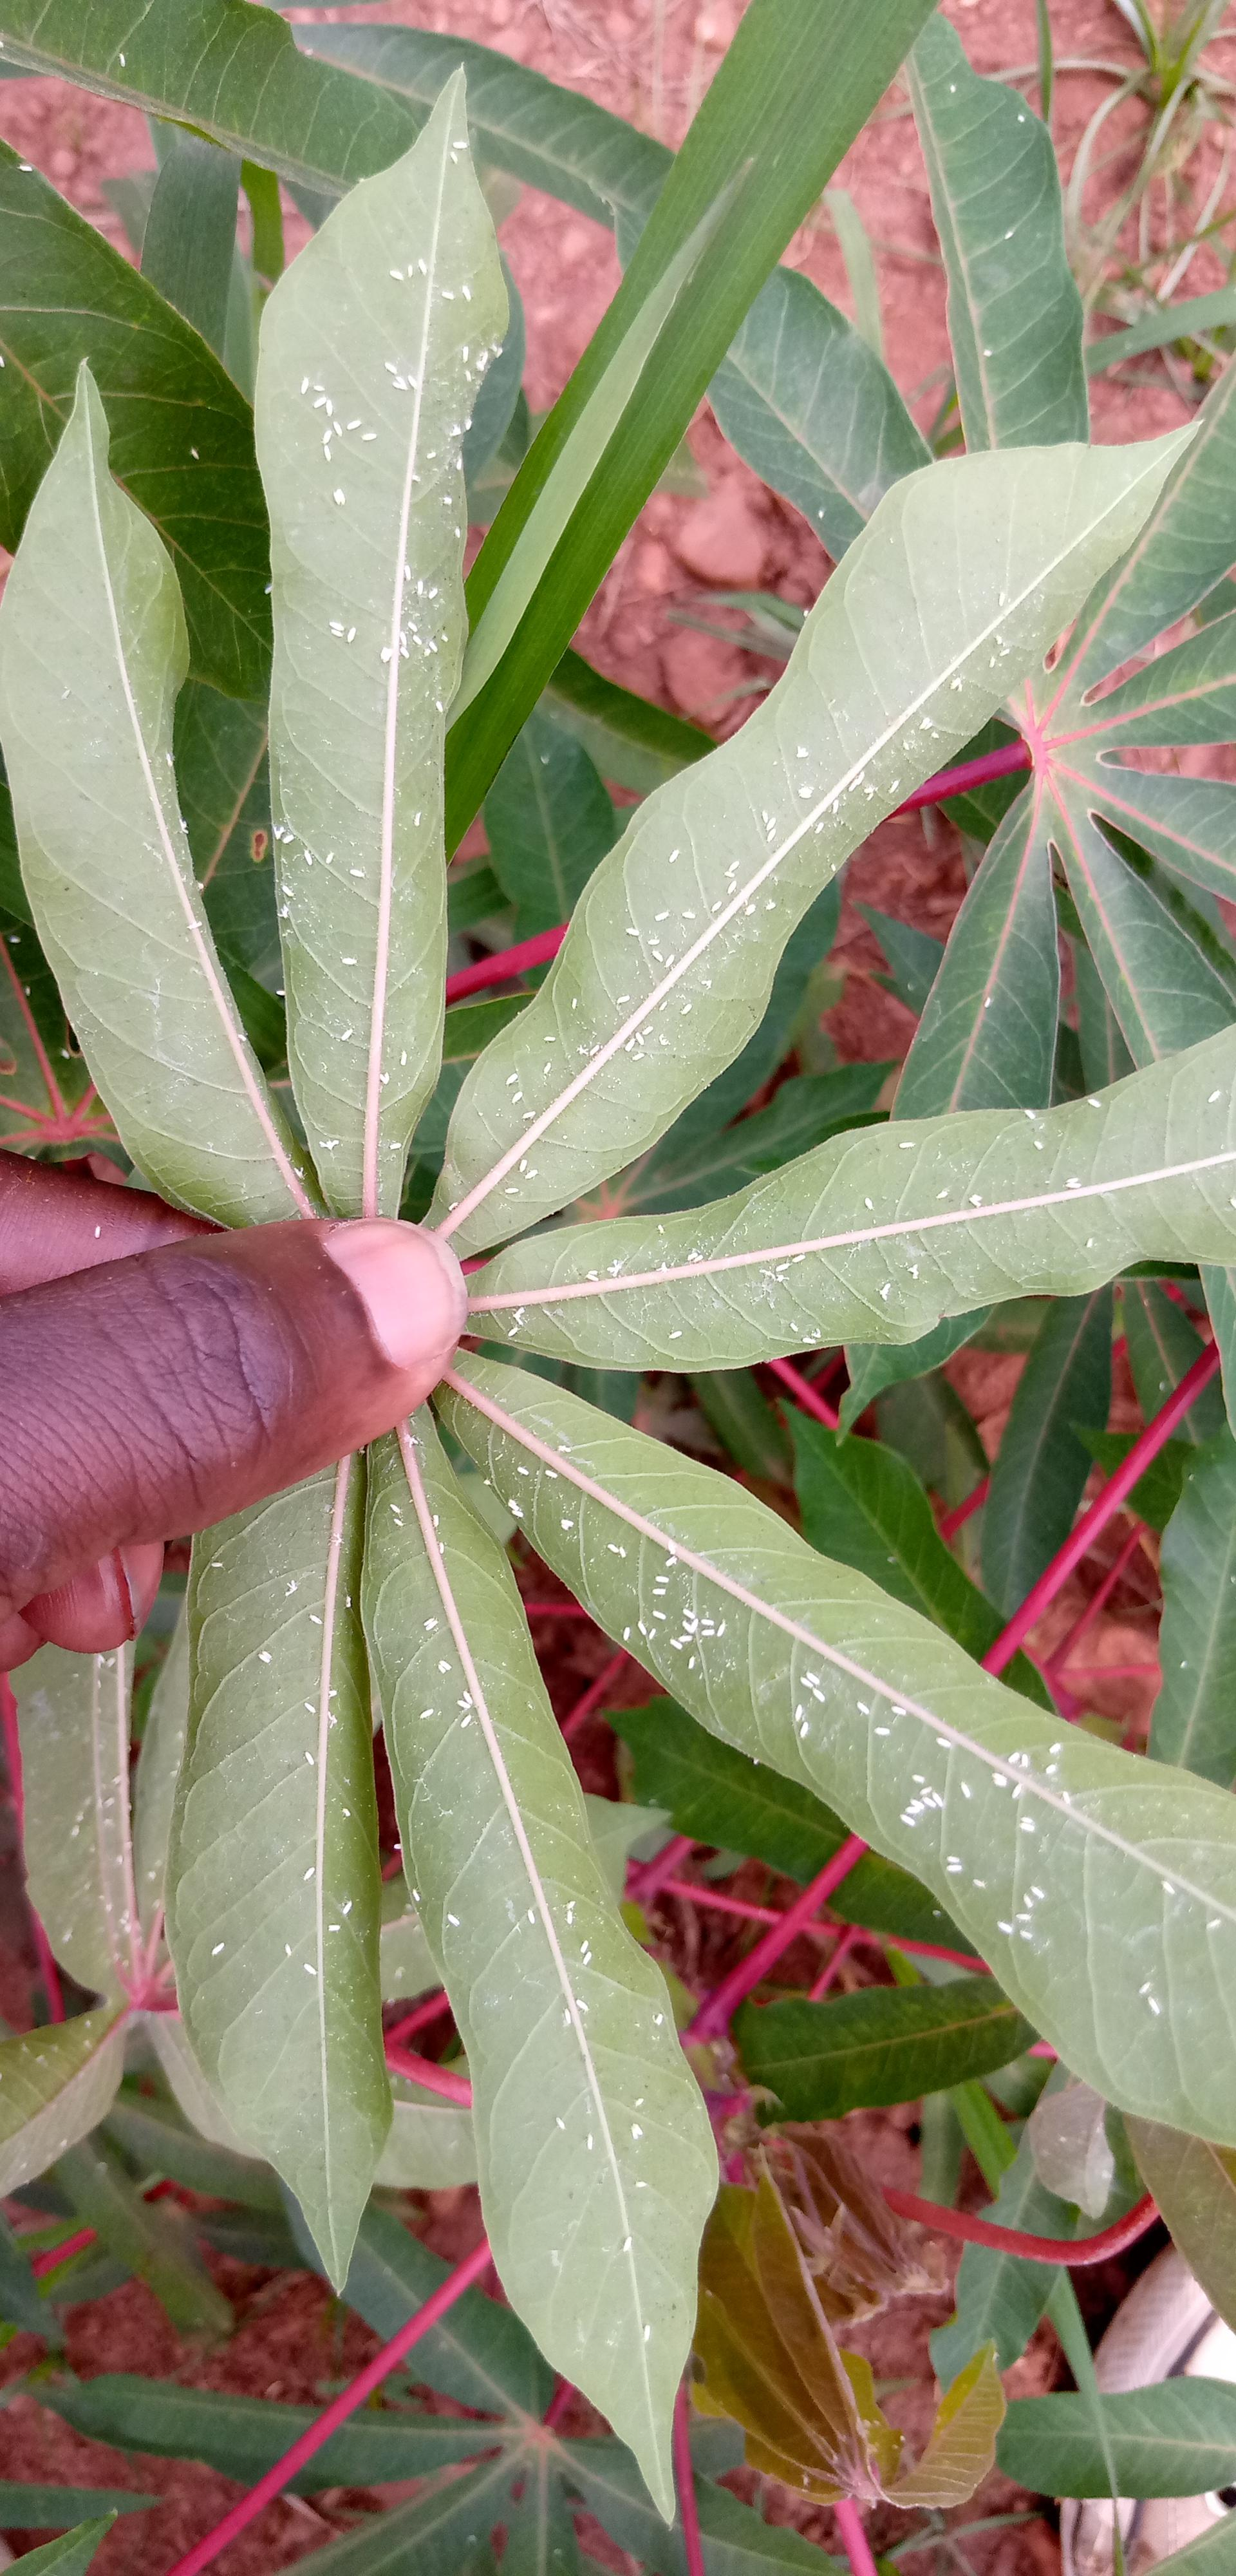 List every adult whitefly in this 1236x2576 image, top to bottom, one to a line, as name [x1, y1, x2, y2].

whitefly [429, 118, 490, 172]
whitefly [445, 122, 487, 177]
whitefly [395, 241, 433, 281]
whitefly [376, 247, 418, 299]
whitefly [442, 260, 483, 306]
whitefly [435, 279, 464, 317]
whitefly [453, 332, 487, 371]
whitefly [372, 355, 425, 399]
whitefly [380, 355, 422, 393]
whitefly [286, 367, 330, 401]
whitefly [309, 385, 342, 424]
whitefly [323, 396, 366, 441]
whitefly [443, 409, 474, 446]
whitefly [302, 413, 338, 466]
whitefly [346, 416, 384, 450]
whitefly [417, 437, 446, 473]
whitefly [398, 462, 426, 490]
whitefly [426, 480, 457, 513]
whitefly [324, 482, 351, 507]
whitefly [436, 515, 464, 545]
whitefly [387, 554, 433, 595]
whitefly [400, 571, 454, 606]
whitefly [988, 584, 1017, 619]
whitefly [306, 603, 369, 649]
whitefly [327, 611, 366, 650]
whitefly [436, 612, 457, 650]
whitefly [396, 614, 431, 677]
whitefly [986, 630, 1020, 665]
whitefly [411, 633, 451, 667]
whitefly [369, 636, 404, 675]
whitefly [977, 643, 1006, 685]
whitefly [943, 667, 971, 701]
whitefly [431, 693, 460, 711]
whitefly [921, 706, 955, 739]
whitefly [901, 728, 916, 762]
whitefly [785, 738, 812, 764]
whitefly [838, 762, 867, 802]
whitefly [884, 766, 904, 797]
whitefly [853, 774, 881, 805]
whitefly [782, 775, 818, 805]
whitefly [819, 786, 842, 820]
whitefly [754, 798, 787, 848]
whitefly [396, 800, 433, 831]
whitefly [754, 812, 786, 848]
whitefly [810, 816, 835, 843]
whitefly [278, 823, 301, 852]
whitefly [308, 829, 346, 874]
whitefly [656, 836, 687, 874]
whitefly [286, 846, 335, 871]
whitefly [720, 857, 753, 891]
whitefly [340, 861, 382, 889]
whitefly [711, 868, 758, 909]
whitefly [704, 892, 735, 918]
whitefly [674, 893, 702, 924]
whitefly [643, 900, 667, 934]
whitefly [185, 907, 212, 935]
whitefly [618, 918, 639, 943]
whitefly [641, 933, 674, 972]
whitefly [636, 940, 691, 976]
whitefly [335, 948, 370, 977]
whitefly [599, 985, 638, 1012]
whitefly [558, 987, 586, 1018]
whitefly [657, 991, 677, 1023]
whitefly [681, 998, 705, 1023]
whitefly [617, 1014, 666, 1050]
whitefly [334, 1015, 365, 1043]
whitefly [229, 1025, 252, 1054]
whitefly [618, 1028, 655, 1063]
whitefly [533, 1030, 561, 1056]
whitefly [580, 1036, 607, 1058]
whitefly [389, 1037, 424, 1077]
whitefly [533, 1053, 561, 1077]
whitefly [368, 1063, 408, 1103]
whitefly [496, 1063, 529, 1088]
whitefly [496, 1081, 531, 1110]
whitefly [1204, 1081, 1236, 1109]
whitefly [1081, 1094, 1114, 1114]
whitefly [513, 1099, 541, 1127]
whitefly [1018, 1099, 1046, 1132]
whitefly [319, 1128, 348, 1152]
whitefly [894, 1128, 928, 1158]
whitefly [1028, 1128, 1059, 1175]
whitefly [382, 1134, 411, 1159]
whitefly [514, 1150, 547, 1186]
whitefly [1066, 1166, 1083, 1194]
whitefly [966, 1176, 1003, 1219]
whitefly [494, 1179, 530, 1204]
whitefly [929, 1179, 960, 1208]
whitefly [853, 1186, 885, 1222]
whitefly [440, 1196, 467, 1217]
whitefly [1077, 1226, 1107, 1258]
whitefly [772, 1242, 823, 1277]
whitefly [763, 1247, 817, 1302]
whitefly [898, 1247, 929, 1278]
whitefly [574, 1255, 601, 1295]
whitefly [870, 1274, 902, 1302]
whitefly [499, 1303, 531, 1341]
whitefly [649, 1307, 709, 1344]
whitefly [780, 1309, 817, 1348]
whitefly [489, 1320, 536, 1341]
whitefly [793, 1323, 825, 1354]
whitefly [550, 1423, 576, 1459]
whitefly [503, 1454, 537, 1482]
whitefly [534, 1459, 569, 1492]
whitefly [488, 1487, 538, 1524]
whitefly [379, 1497, 415, 1528]
whitefly [425, 1501, 456, 1530]
whitefly [551, 1505, 589, 1536]
whitefly [376, 1508, 415, 1541]
whitefly [426, 1529, 460, 1565]
whitefly [595, 1530, 639, 1562]
whitefly [656, 1553, 681, 1591]
whitefly [651, 1564, 681, 1599]
whitefly [673, 1597, 727, 1648]
whitefly [294, 1599, 344, 1634]
whitefly [421, 1604, 457, 1638]
whitefly [628, 1604, 675, 1652]
whitefly [618, 1605, 666, 1653]
whitefly [675, 1605, 727, 1651]
whitefly [664, 1633, 709, 1660]
whitefly [248, 1635, 277, 1679]
whitefly [677, 1642, 707, 1681]
whitefly [431, 1645, 470, 1681]
whitefly [785, 1652, 831, 1702]
whitefly [794, 1659, 835, 1702]
whitefly [450, 1678, 483, 1725]
whitefly [773, 1689, 834, 1740]
whitefly [414, 1691, 451, 1726]
whitefly [849, 1691, 881, 1722]
whitefly [883, 1691, 911, 1725]
whitefly [289, 1692, 333, 1726]
whitefly [449, 1694, 492, 1726]
whitefly [782, 1698, 823, 1738]
whitefly [872, 1719, 909, 1750]
whitefly [939, 1726, 961, 1760]
whitefly [1042, 1733, 1087, 1763]
whitefly [301, 1739, 323, 1770]
whitefly [1000, 1741, 1028, 1776]
whitefly [1042, 1746, 1073, 1779]
whitefly [984, 1763, 1011, 1792]
whitefly [948, 1768, 980, 1801]
whitefly [913, 1770, 939, 1792]
whitefly [887, 1776, 944, 1835]
whitefly [894, 1779, 947, 1830]
whitefly [1007, 1781, 1031, 1804]
whitefly [1051, 1784, 1091, 1808]
whitefly [1017, 1806, 1044, 1837]
whitefly [943, 1844, 972, 1880]
whitefly [289, 1857, 323, 1887]
whitefly [968, 1868, 993, 1900]
whitefly [1151, 1872, 1175, 1895]
whitefly [1024, 1875, 1058, 1914]
whitefly [408, 1879, 440, 1909]
whitefly [565, 1883, 594, 1926]
whitefly [334, 1887, 365, 1921]
whitefly [555, 1891, 586, 1927]
whitefly [1017, 1891, 1038, 1939]
whitefly [436, 1901, 465, 1942]
whitefly [519, 1901, 544, 1927]
whitefly [1202, 1906, 1224, 1938]
whitefly [309, 1907, 353, 1943]
whitefly [996, 1908, 1029, 1942]
whitefly [263, 1926, 308, 1967]
whitefly [197, 1927, 235, 1965]
whitefly [562, 1929, 615, 1971]
whitefly [572, 1939, 597, 1973]
whitefly [297, 1953, 334, 2001]
whitefly [1134, 1970, 1170, 2011]
whitefly [1123, 1984, 1175, 2020]
whitefly [574, 1985, 599, 2019]
whitefly [557, 1999, 579, 2036]
whitefly [628, 2083, 656, 2112]
whitefly [547, 2103, 576, 2136]
whitefly [626, 2117, 653, 2142]
whitefly [582, 2119, 606, 2159]
whitefly [625, 2170, 667, 2202]
whitefly [608, 2228, 644, 2253]
whitefly [631, 2313, 662, 2341]